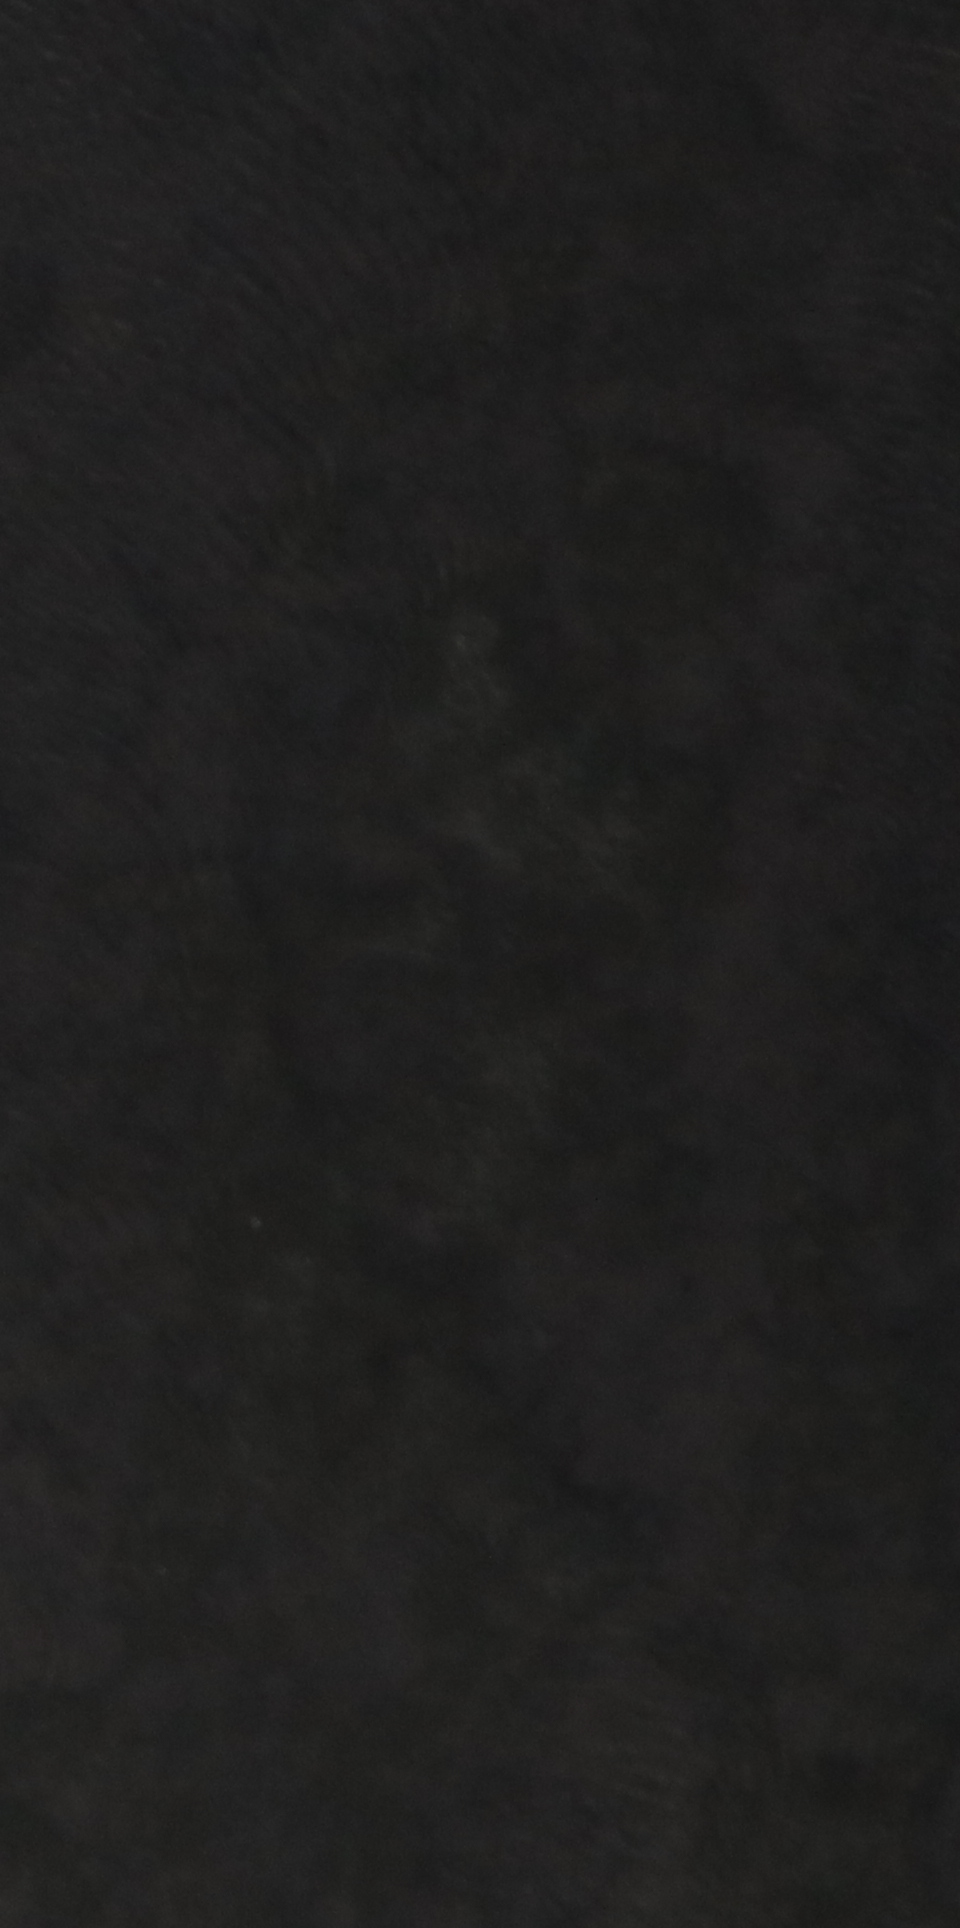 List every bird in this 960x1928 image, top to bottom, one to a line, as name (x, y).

None